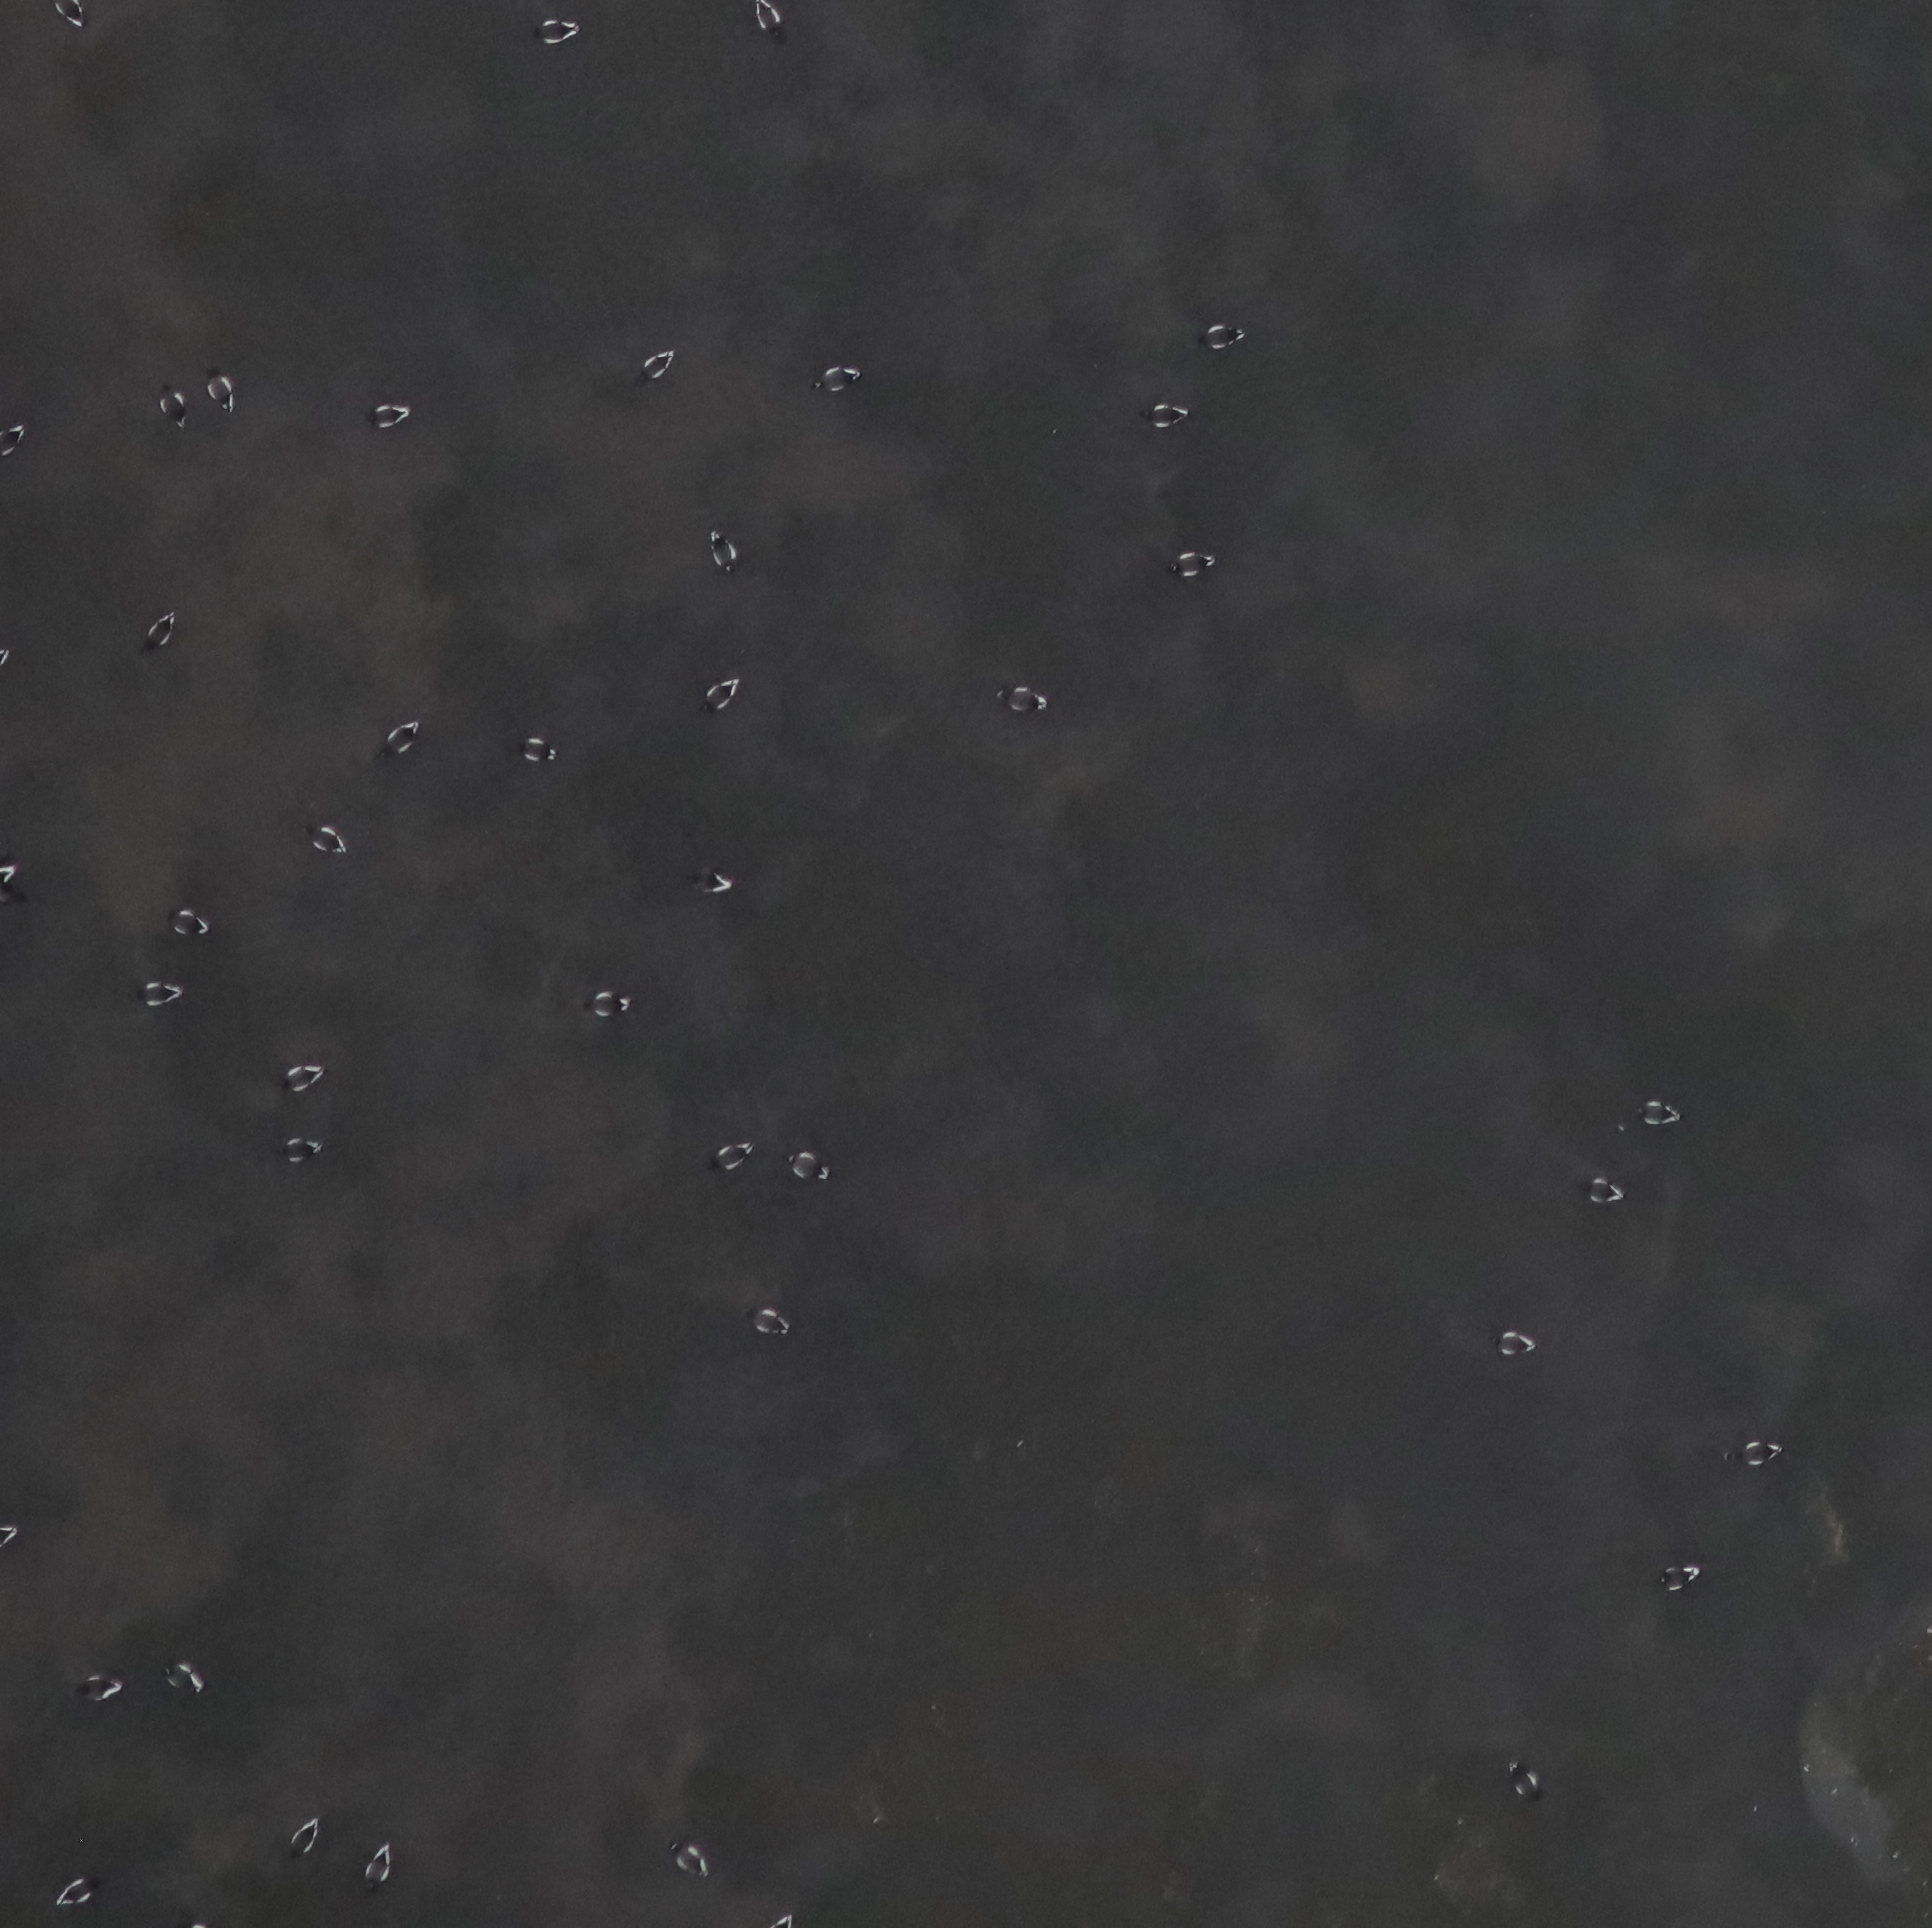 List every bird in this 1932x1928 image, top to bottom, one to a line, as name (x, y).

brant (70, 7)
brant (768, 16)
brant (555, 33)
brant (1221, 336)
brant (656, 366)
brant (835, 379)
brant (219, 388)
brant (171, 405)
brant (1163, 413)
brant (390, 414)
brant (8, 439)
brant (724, 551)
brant (1190, 563)
brant (160, 631)
brant (721, 695)
brant (1025, 700)
brant (402, 738)
brant (538, 751)
brant (328, 839)
brant (714, 882)
brant (189, 923)
brant (159, 992)
brant (607, 1006)
brant (302, 1079)
brant (1654, 1113)
brant (301, 1150)
brant (732, 1156)
brant (806, 1165)
brant (1599, 1190)
brant (769, 1322)
brant (1511, 1342)
brant (1758, 1452)
brant (1679, 1577)
brant (184, 1677)
brant (100, 1687)
brant (1525, 1779)
brant (304, 1837)
brant (689, 1857)
brant (377, 1866)
brant (76, 1893)